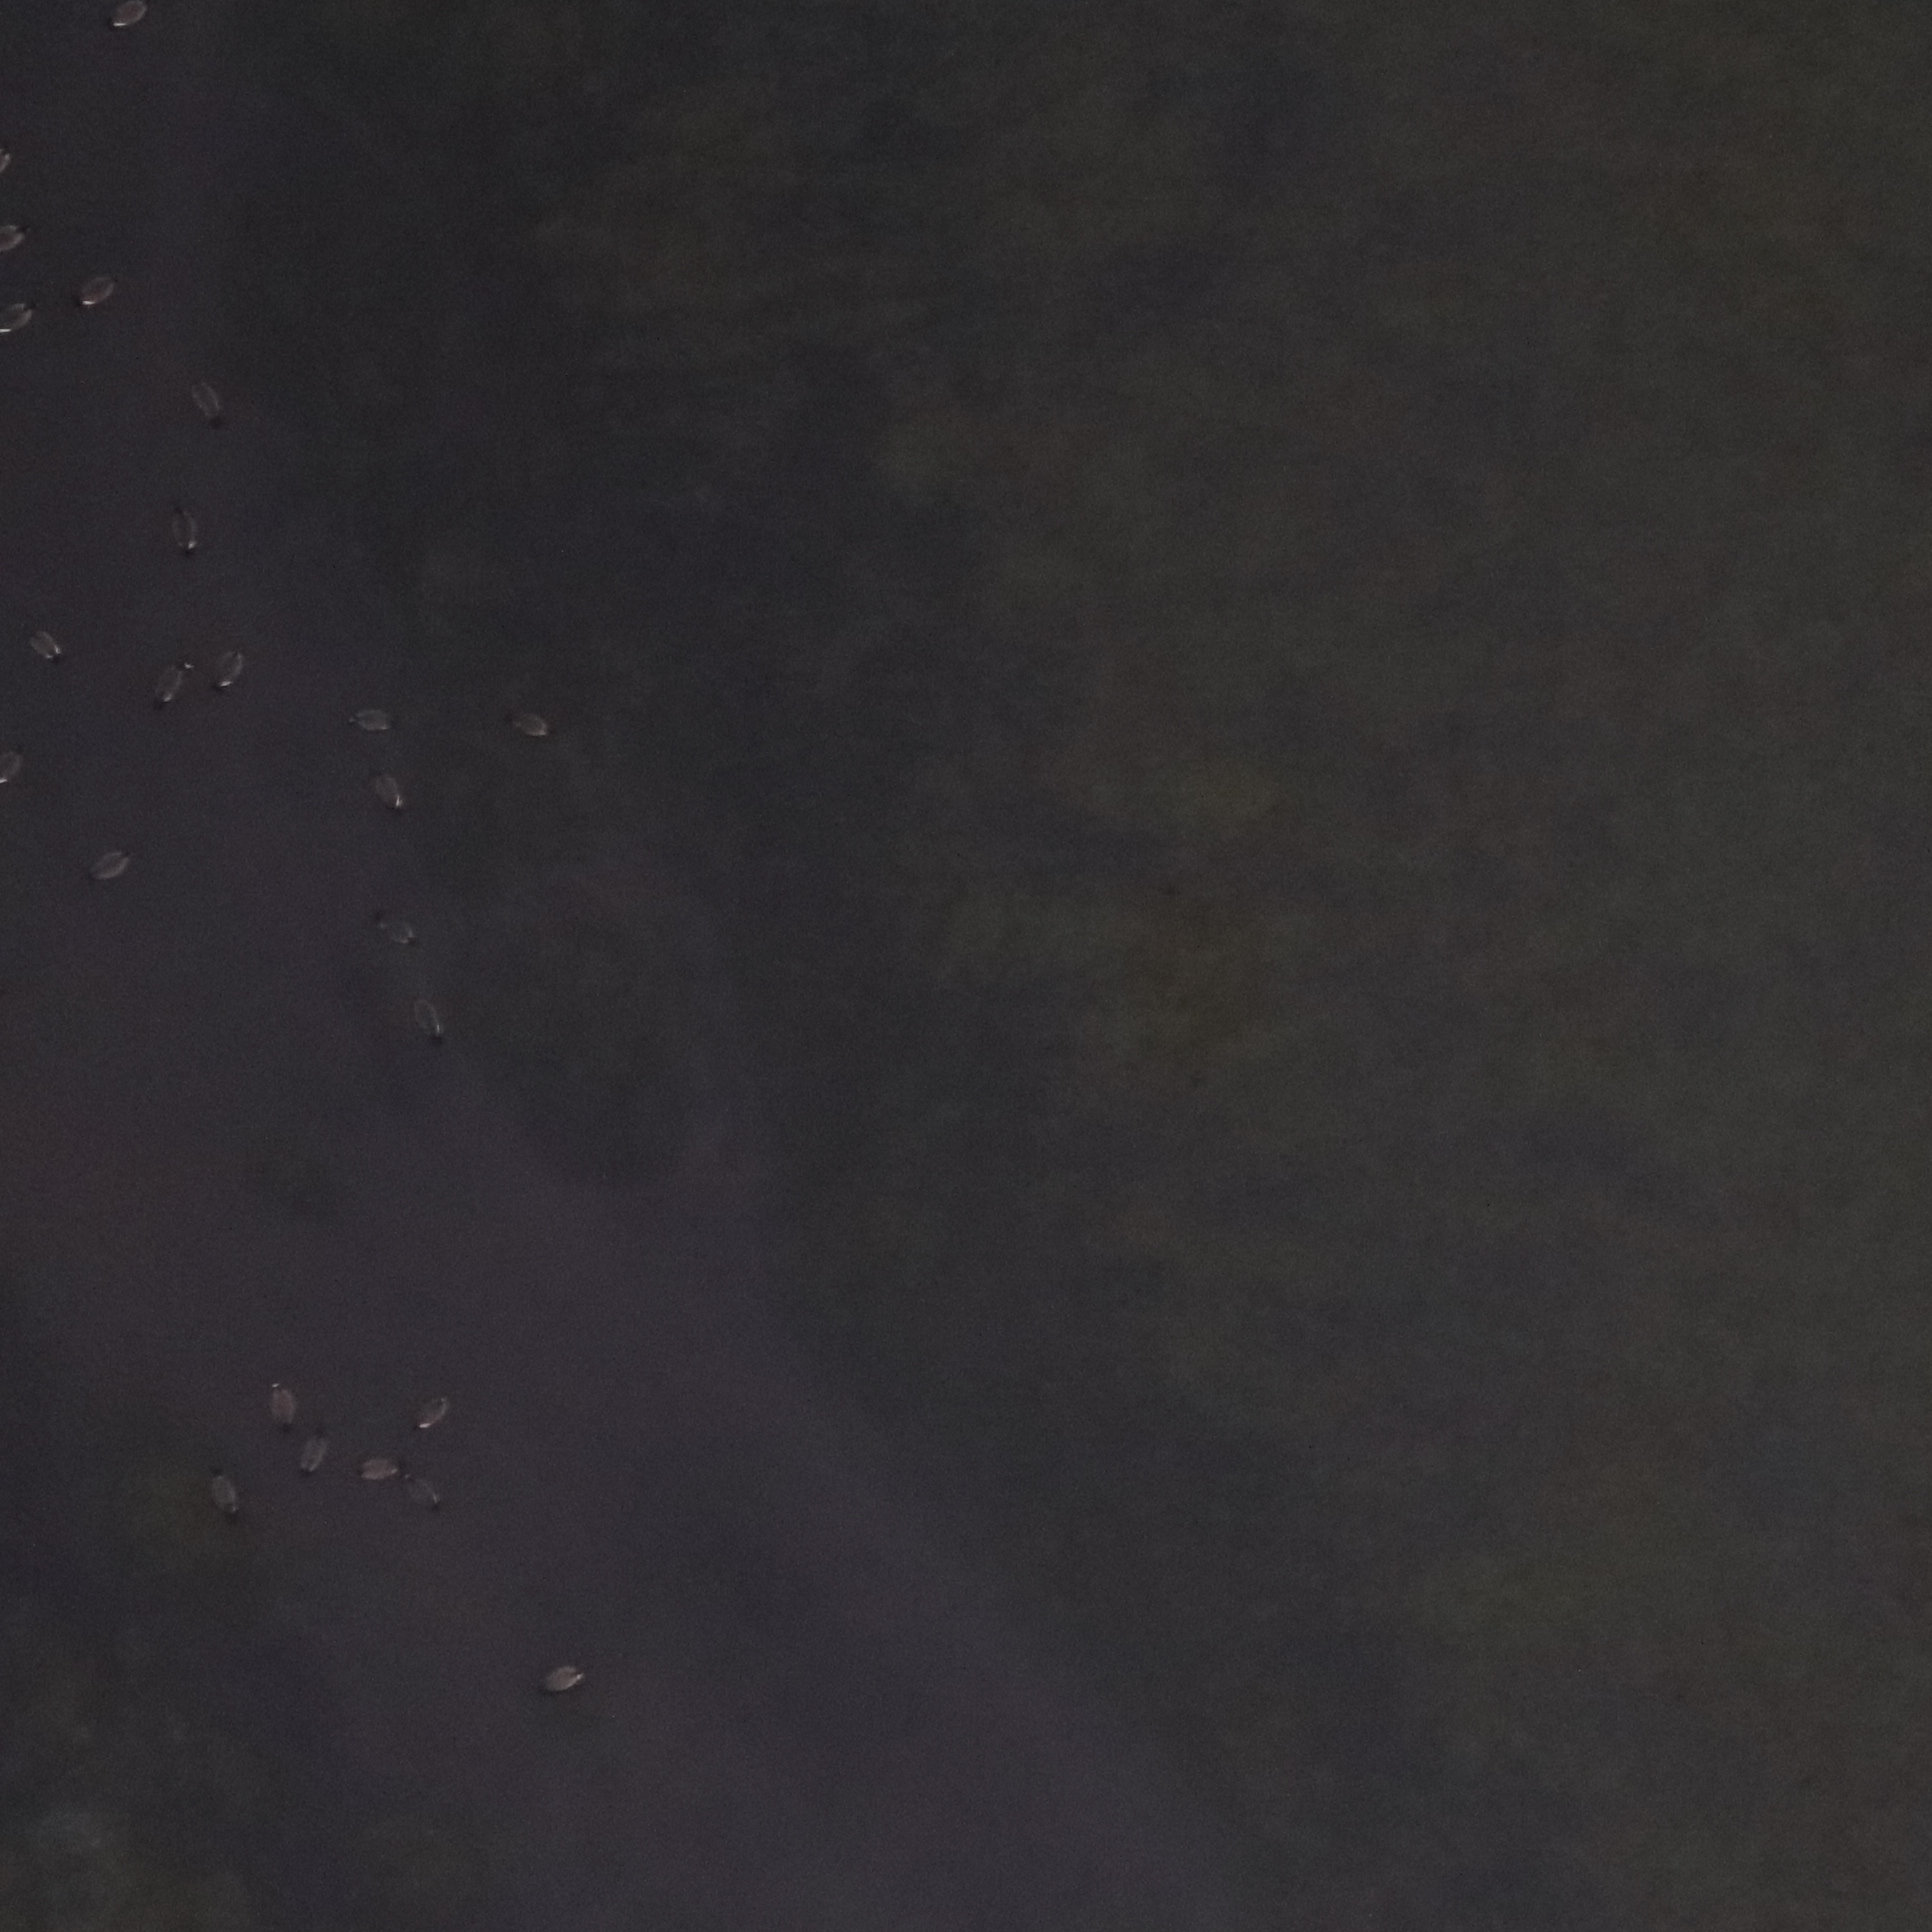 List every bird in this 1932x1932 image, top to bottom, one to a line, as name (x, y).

Canada goose (126, 11)
Canada goose (8, 239)
Canada goose (97, 290)
Canada goose (15, 315)
Canada goose (207, 400)
Canada goose (185, 529)
Canada goose (43, 642)
Canada goose (230, 666)
Canada goose (171, 681)
Canada goose (372, 720)
Canada goose (535, 723)
Canada goose (3, 763)
Canada goose (390, 791)
Canada goose (110, 865)
Canada goose (399, 930)
Canada goose (428, 1019)
Canada goose (284, 1405)
Canada goose (432, 1413)
Canada goose (310, 1455)
Canada goose (380, 1470)
Canada goose (425, 1494)
Canada goose (221, 1496)
Canada goose (562, 1678)